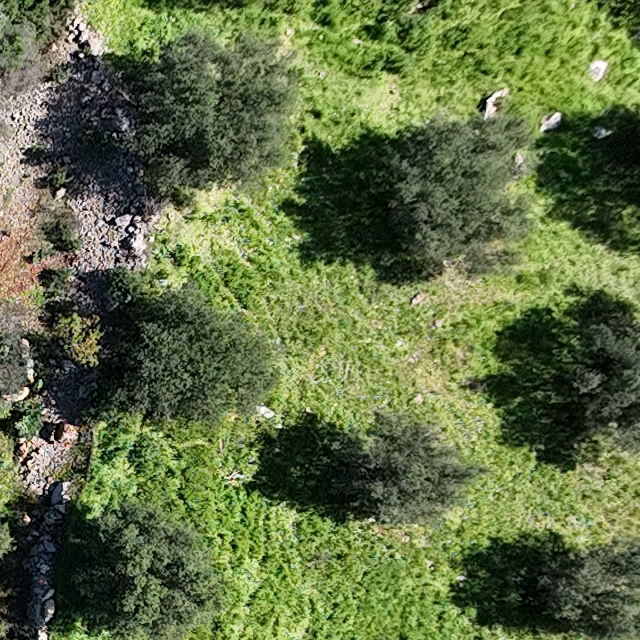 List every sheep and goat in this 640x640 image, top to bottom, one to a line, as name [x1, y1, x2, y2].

sheep [51, 187, 66, 207]
sheep [0, 231, 11, 249]
sheep [20, 338, 30, 362]
sheep [26, 358, 35, 384]
sheep [0, 387, 31, 402]
sheep [54, 421, 65, 441]
sheep [14, 442, 29, 463]
sheep [41, 588, 54, 603]
sheep [43, 597, 55, 622]